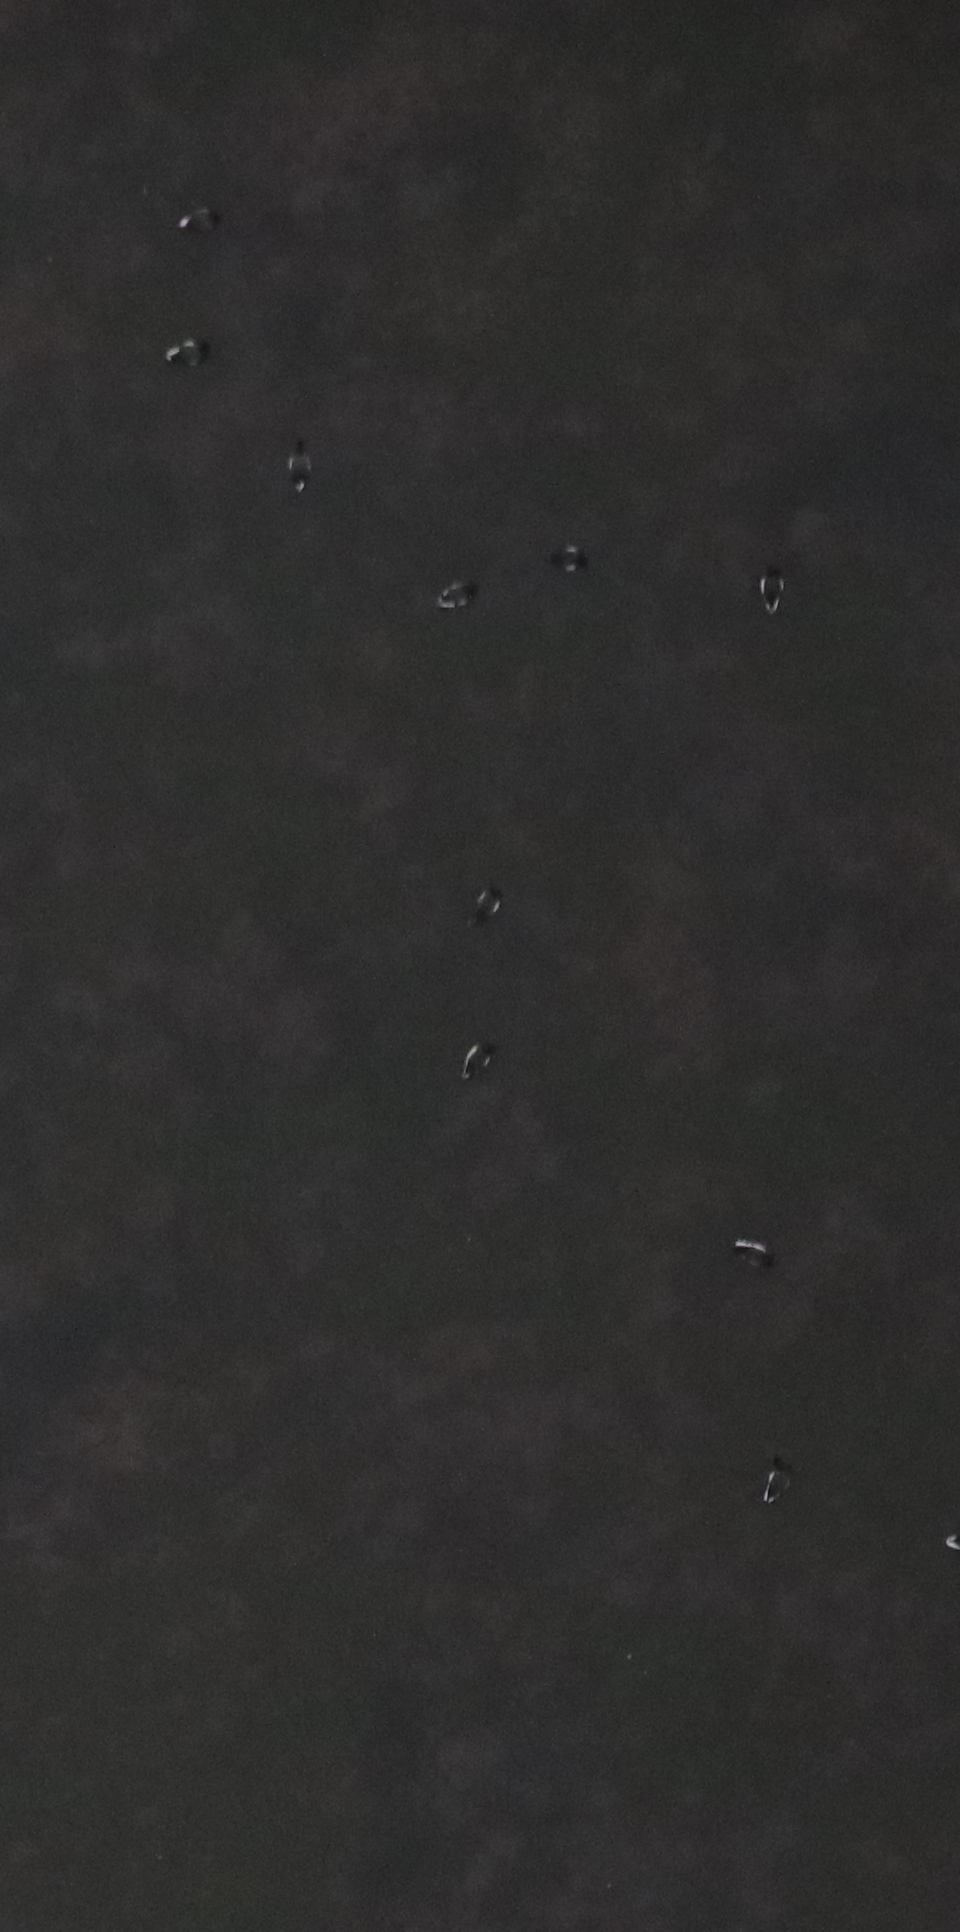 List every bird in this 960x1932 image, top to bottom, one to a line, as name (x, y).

brant (206, 219)
brant (187, 353)
brant (300, 470)
brant (570, 558)
brant (772, 589)
brant (456, 594)
brant (488, 905)
brant (474, 1061)
brant (754, 1252)
brant (774, 1481)